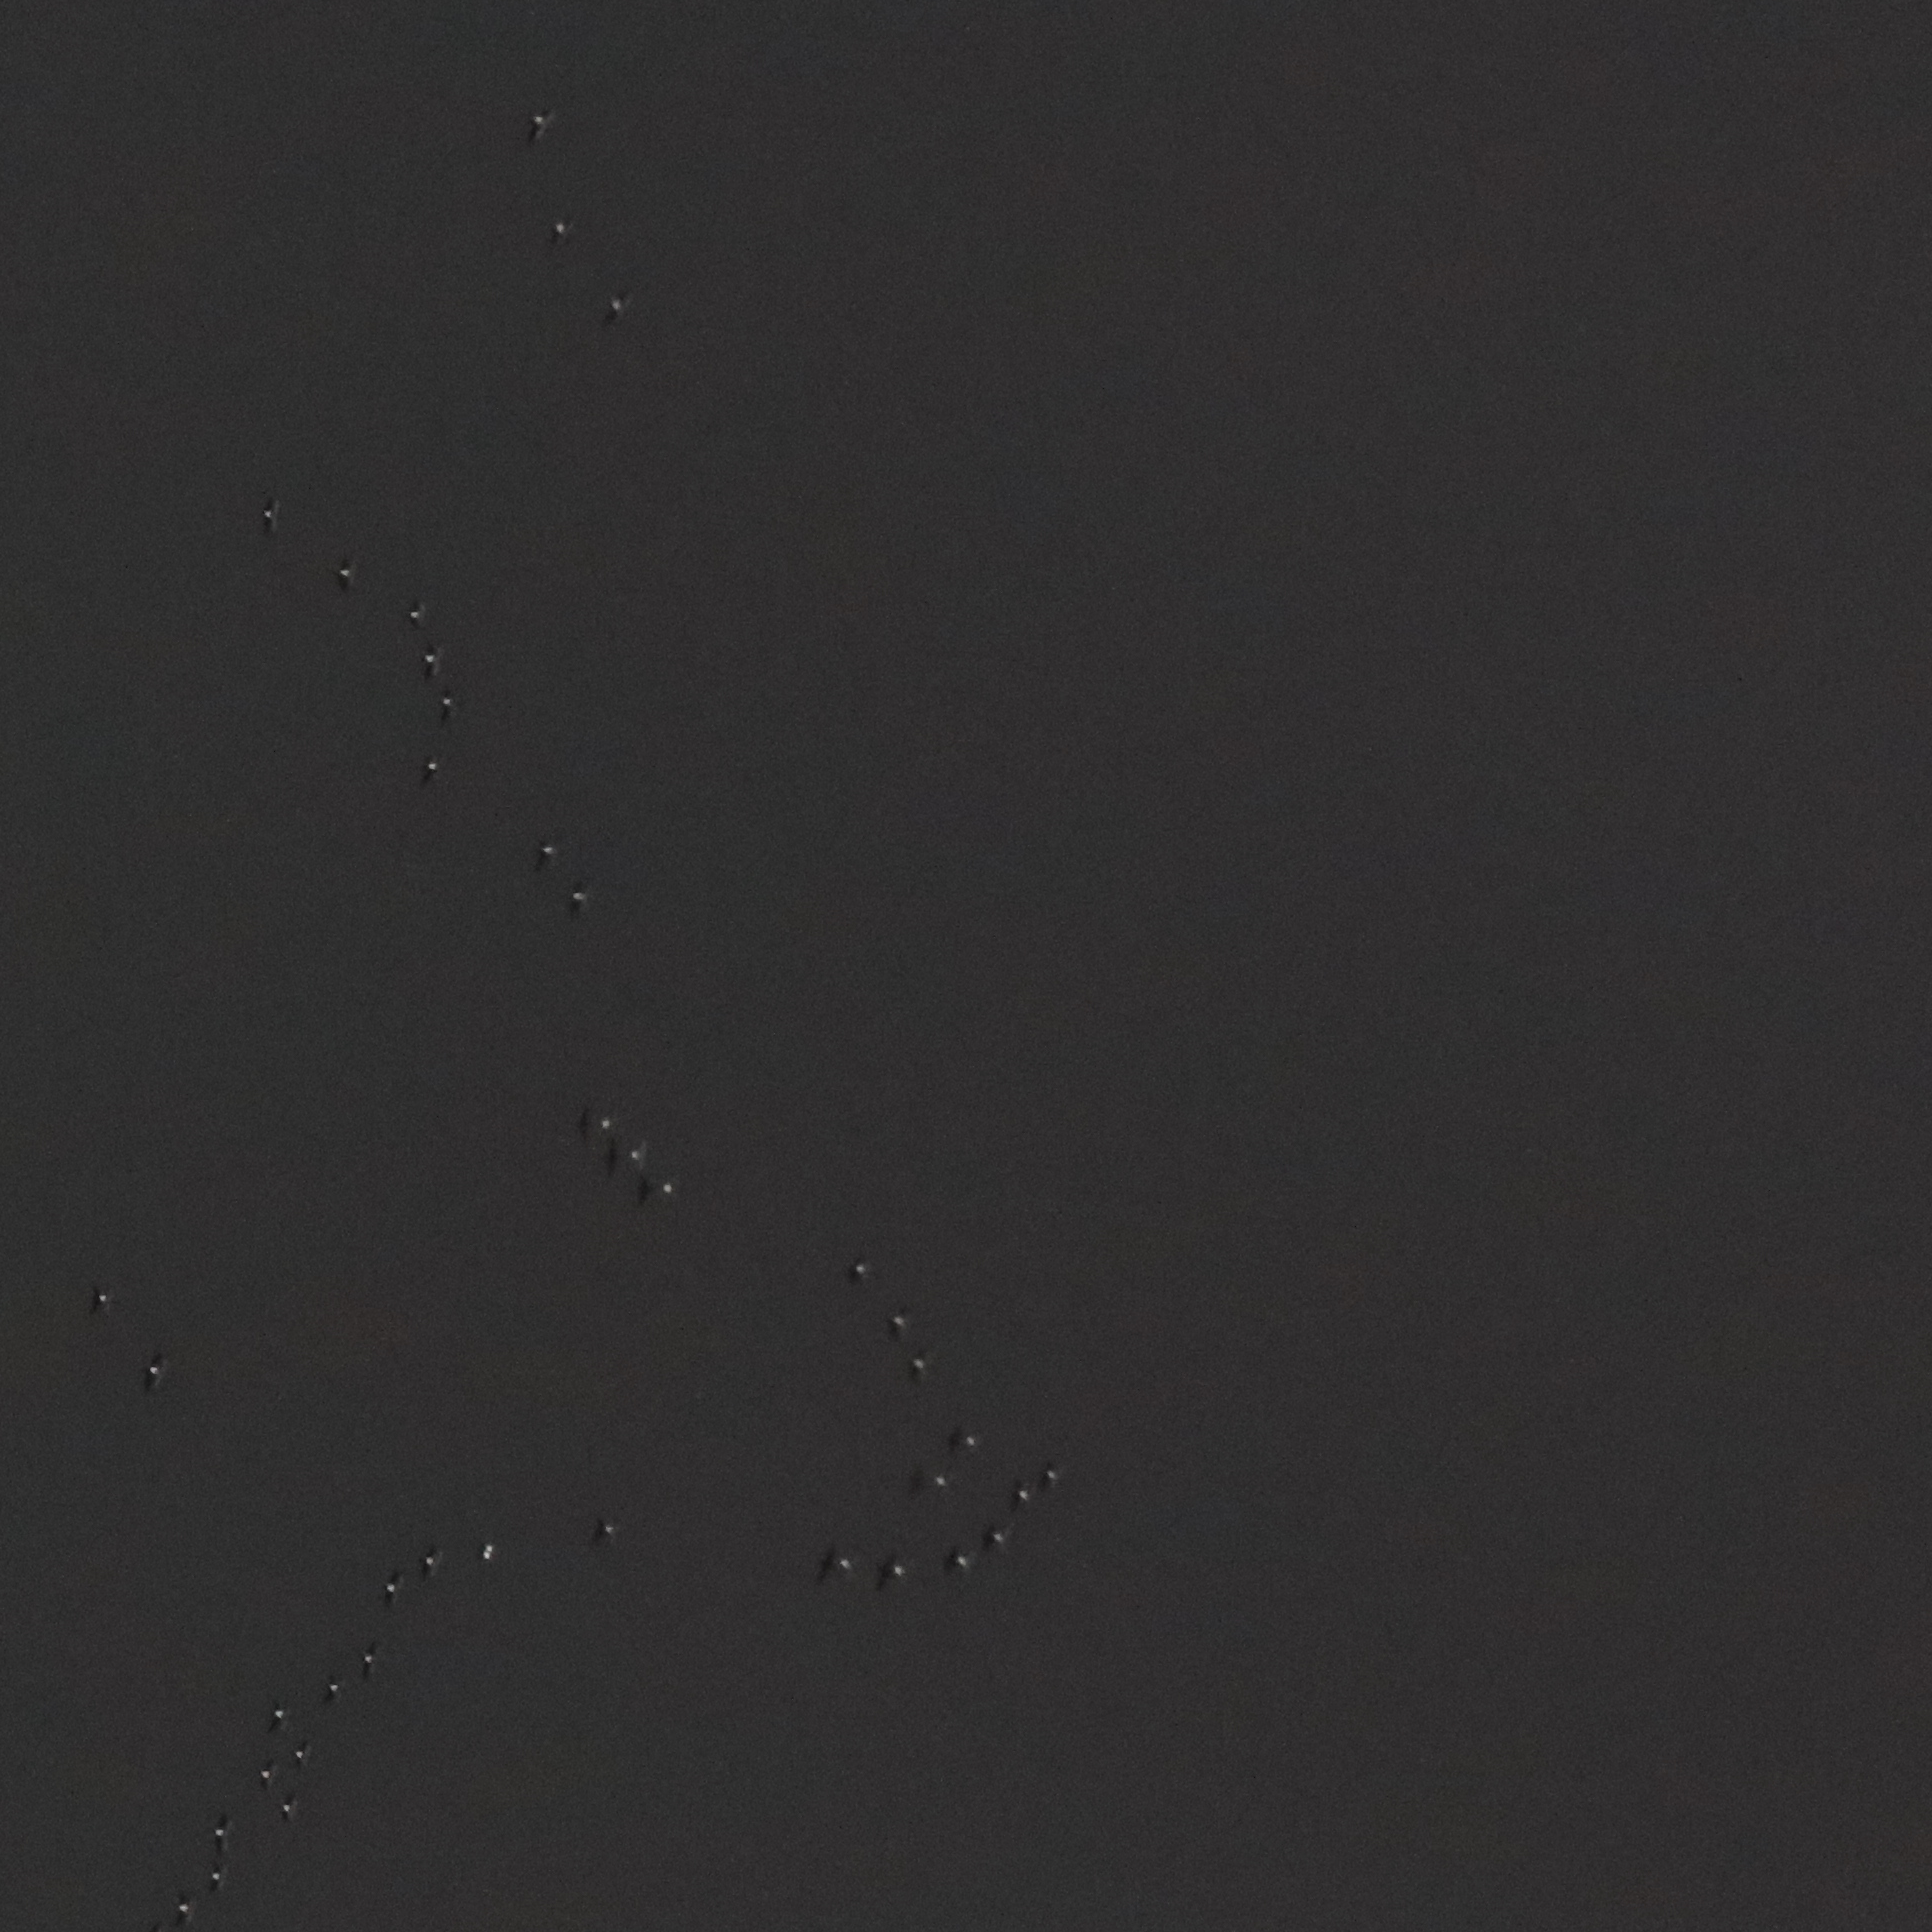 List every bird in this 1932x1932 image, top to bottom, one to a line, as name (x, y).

brant (550, 123)
brant (565, 225)
brant (619, 314)
brant (270, 508)
brant (343, 568)
brant (421, 616)
brant (427, 659)
brant (445, 706)
brant (427, 750)
brant (549, 851)
brant (583, 893)
brant (600, 1117)
brant (635, 1143)
brant (660, 1176)
brant (864, 1276)
brant (102, 1297)
brant (902, 1323)
brant (911, 1369)
brant (156, 1371)
brant (963, 1436)
brant (1051, 1474)
brant (942, 1475)
brant (1018, 1492)
brant (591, 1532)
brant (992, 1541)
other bird (490, 1549)
brant (434, 1561)
brant (836, 1562)
brant (962, 1562)
brant (900, 1563)
brant (393, 1590)
brant (381, 1661)
brant (339, 1694)
brant (280, 1706)
brant (309, 1757)
brant (268, 1776)
brant (285, 1811)
brant (229, 1835)
brant (217, 1880)
brant (179, 1914)